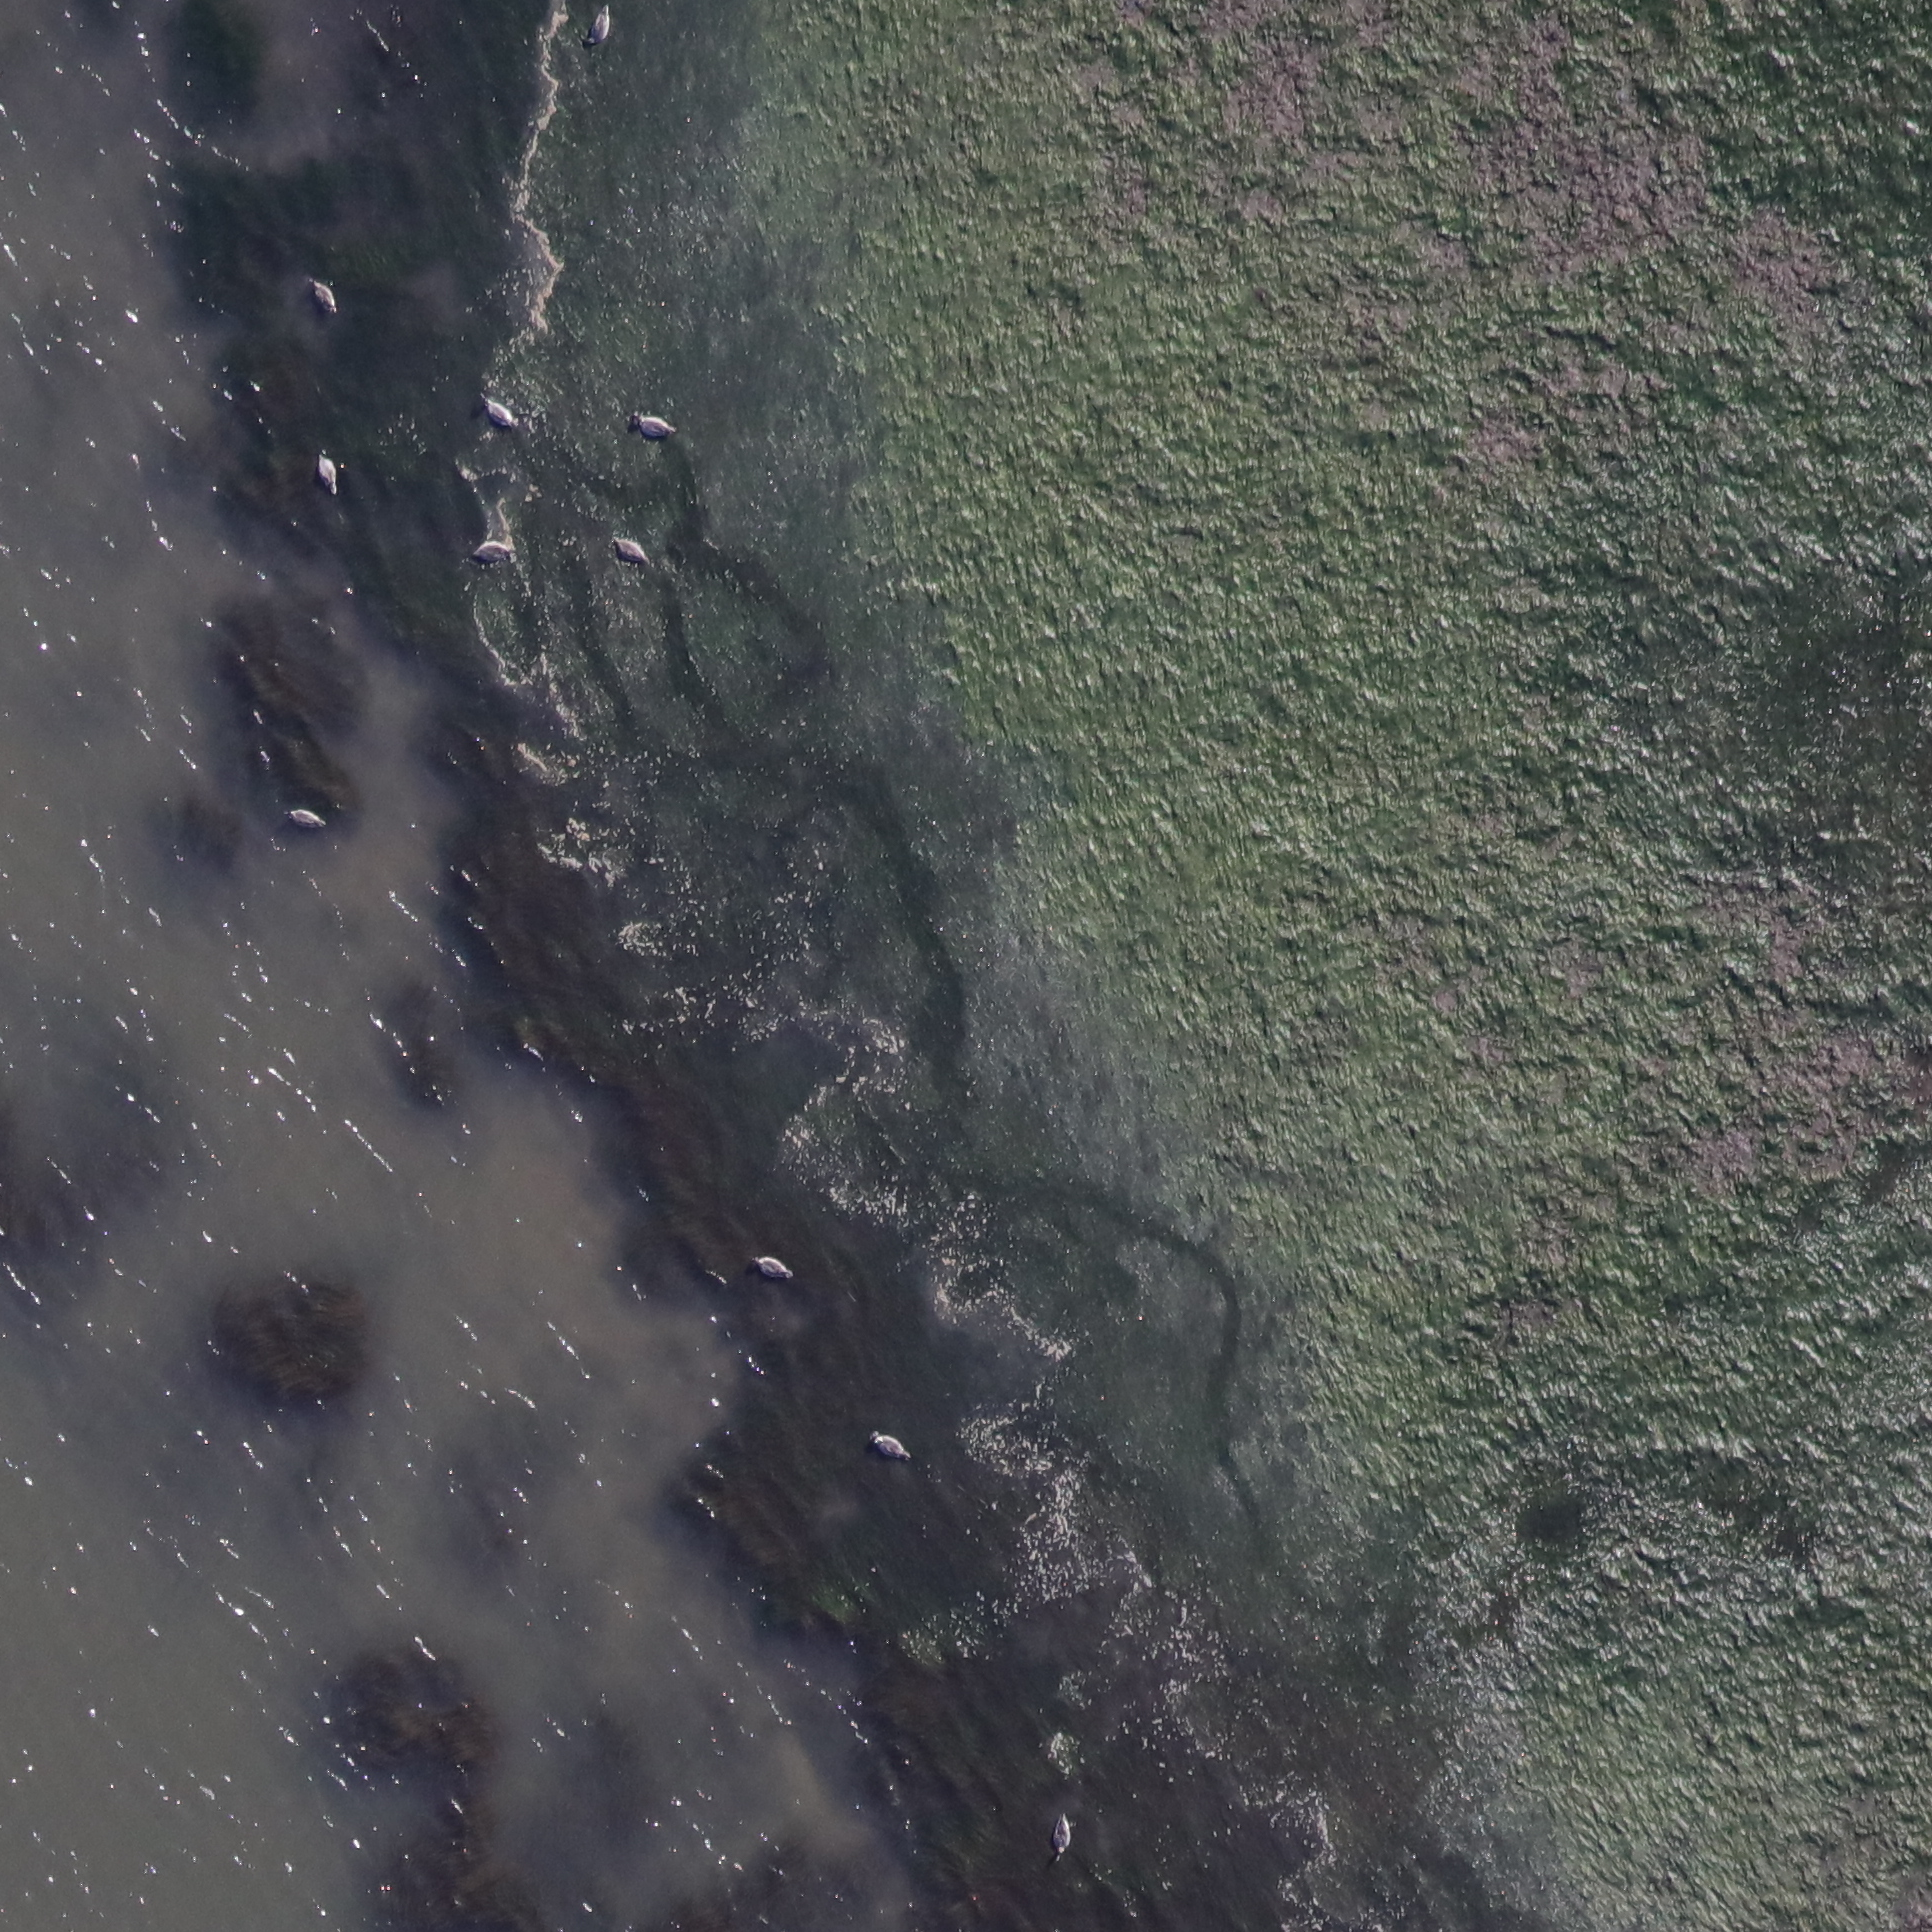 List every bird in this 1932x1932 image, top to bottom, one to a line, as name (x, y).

other bird (599, 23)
other bird (327, 292)
other bird (490, 413)
other bird (649, 422)
other bird (320, 472)
other bird (489, 546)
other bird (627, 548)
other bird (307, 818)
other bird (776, 1269)
other bird (896, 1448)
other bird (1066, 1840)